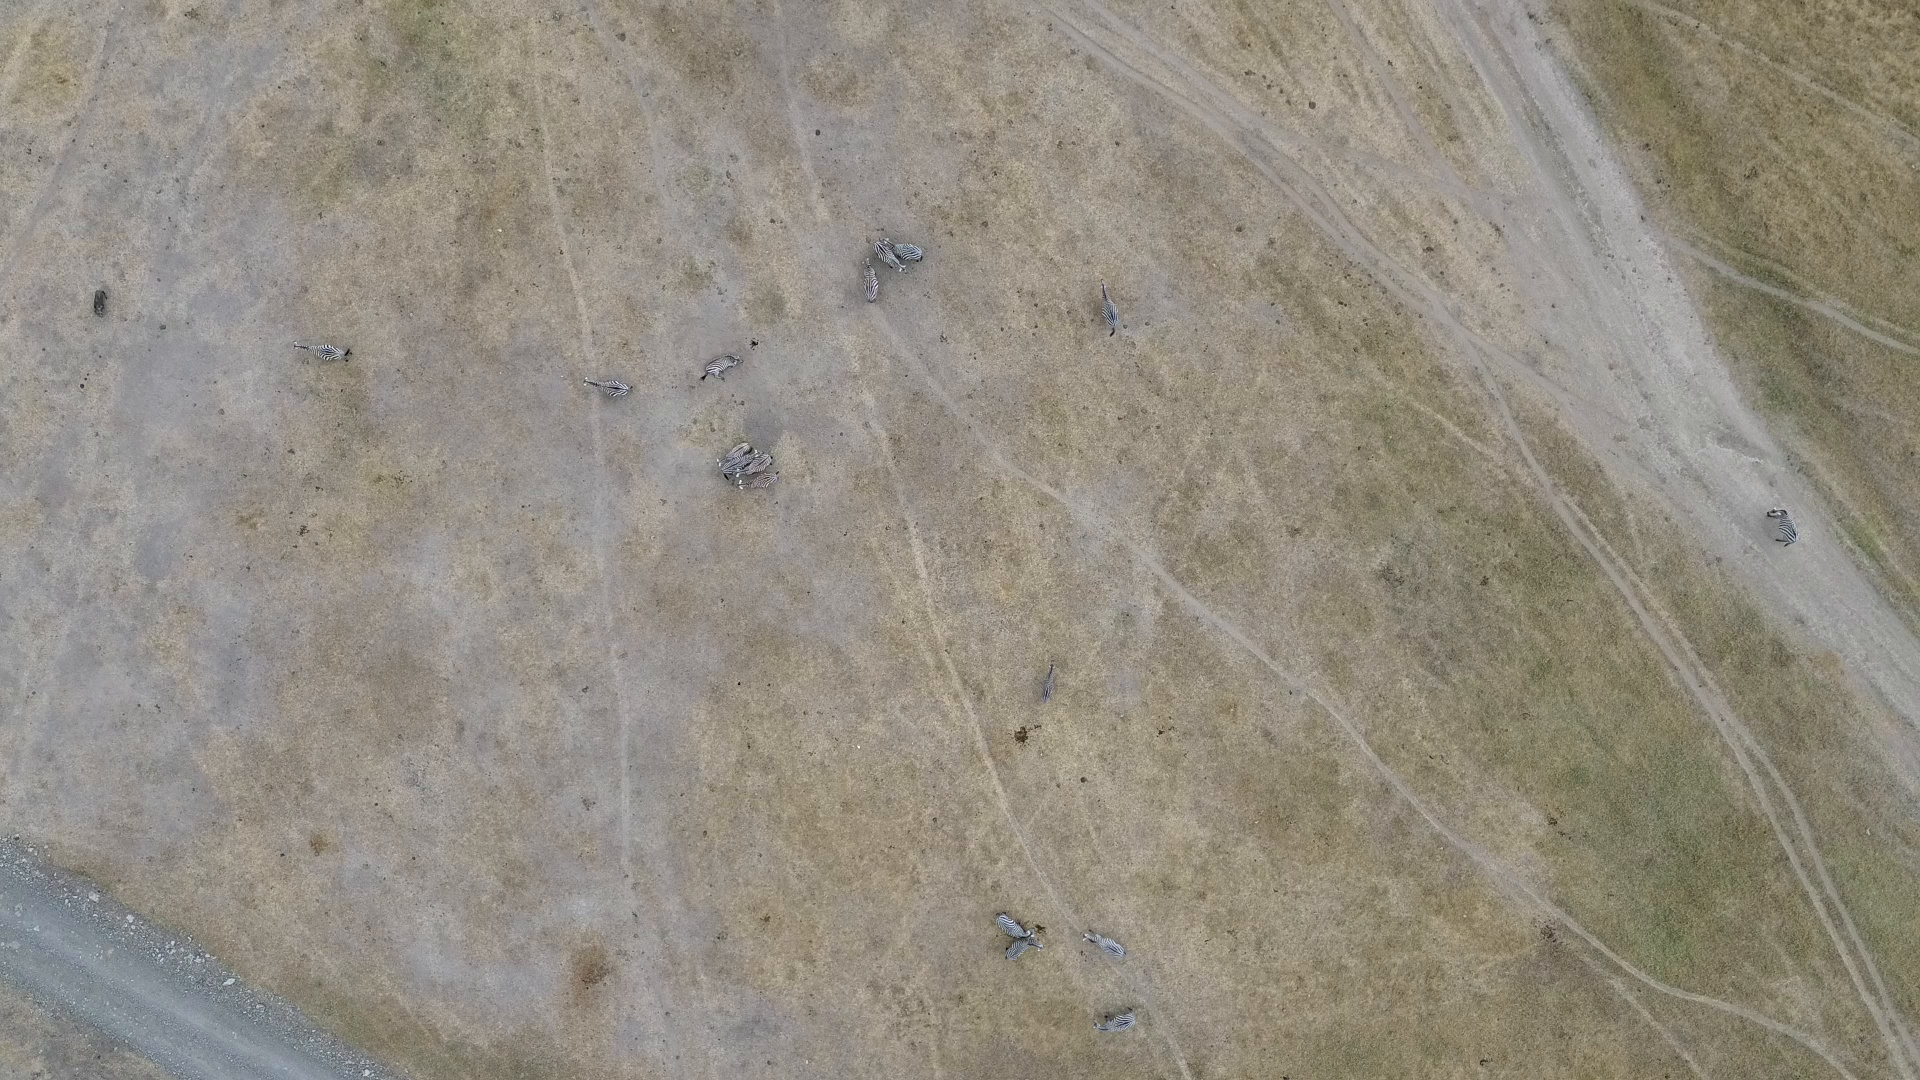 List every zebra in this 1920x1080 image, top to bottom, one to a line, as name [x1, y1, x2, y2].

zebra [882, 238, 922, 260]
zebra [876, 243, 905, 268]
zebra [862, 260, 881, 301]
zebra [1102, 287, 1119, 324]
zebra [293, 343, 345, 360]
zebra [706, 350, 742, 377]
zebra [583, 378, 630, 396]
zebra [716, 442, 751, 467]
zebra [722, 449, 762, 474]
zebra [736, 456, 773, 476]
zebra [738, 470, 777, 488]
zebra [1771, 507, 1799, 543]
zebra [1041, 664, 1057, 703]
zebra [996, 913, 1035, 937]
zebra [1083, 932, 1126, 958]
zebra [1005, 935, 1044, 962]
zebra [1095, 1010, 1135, 1032]